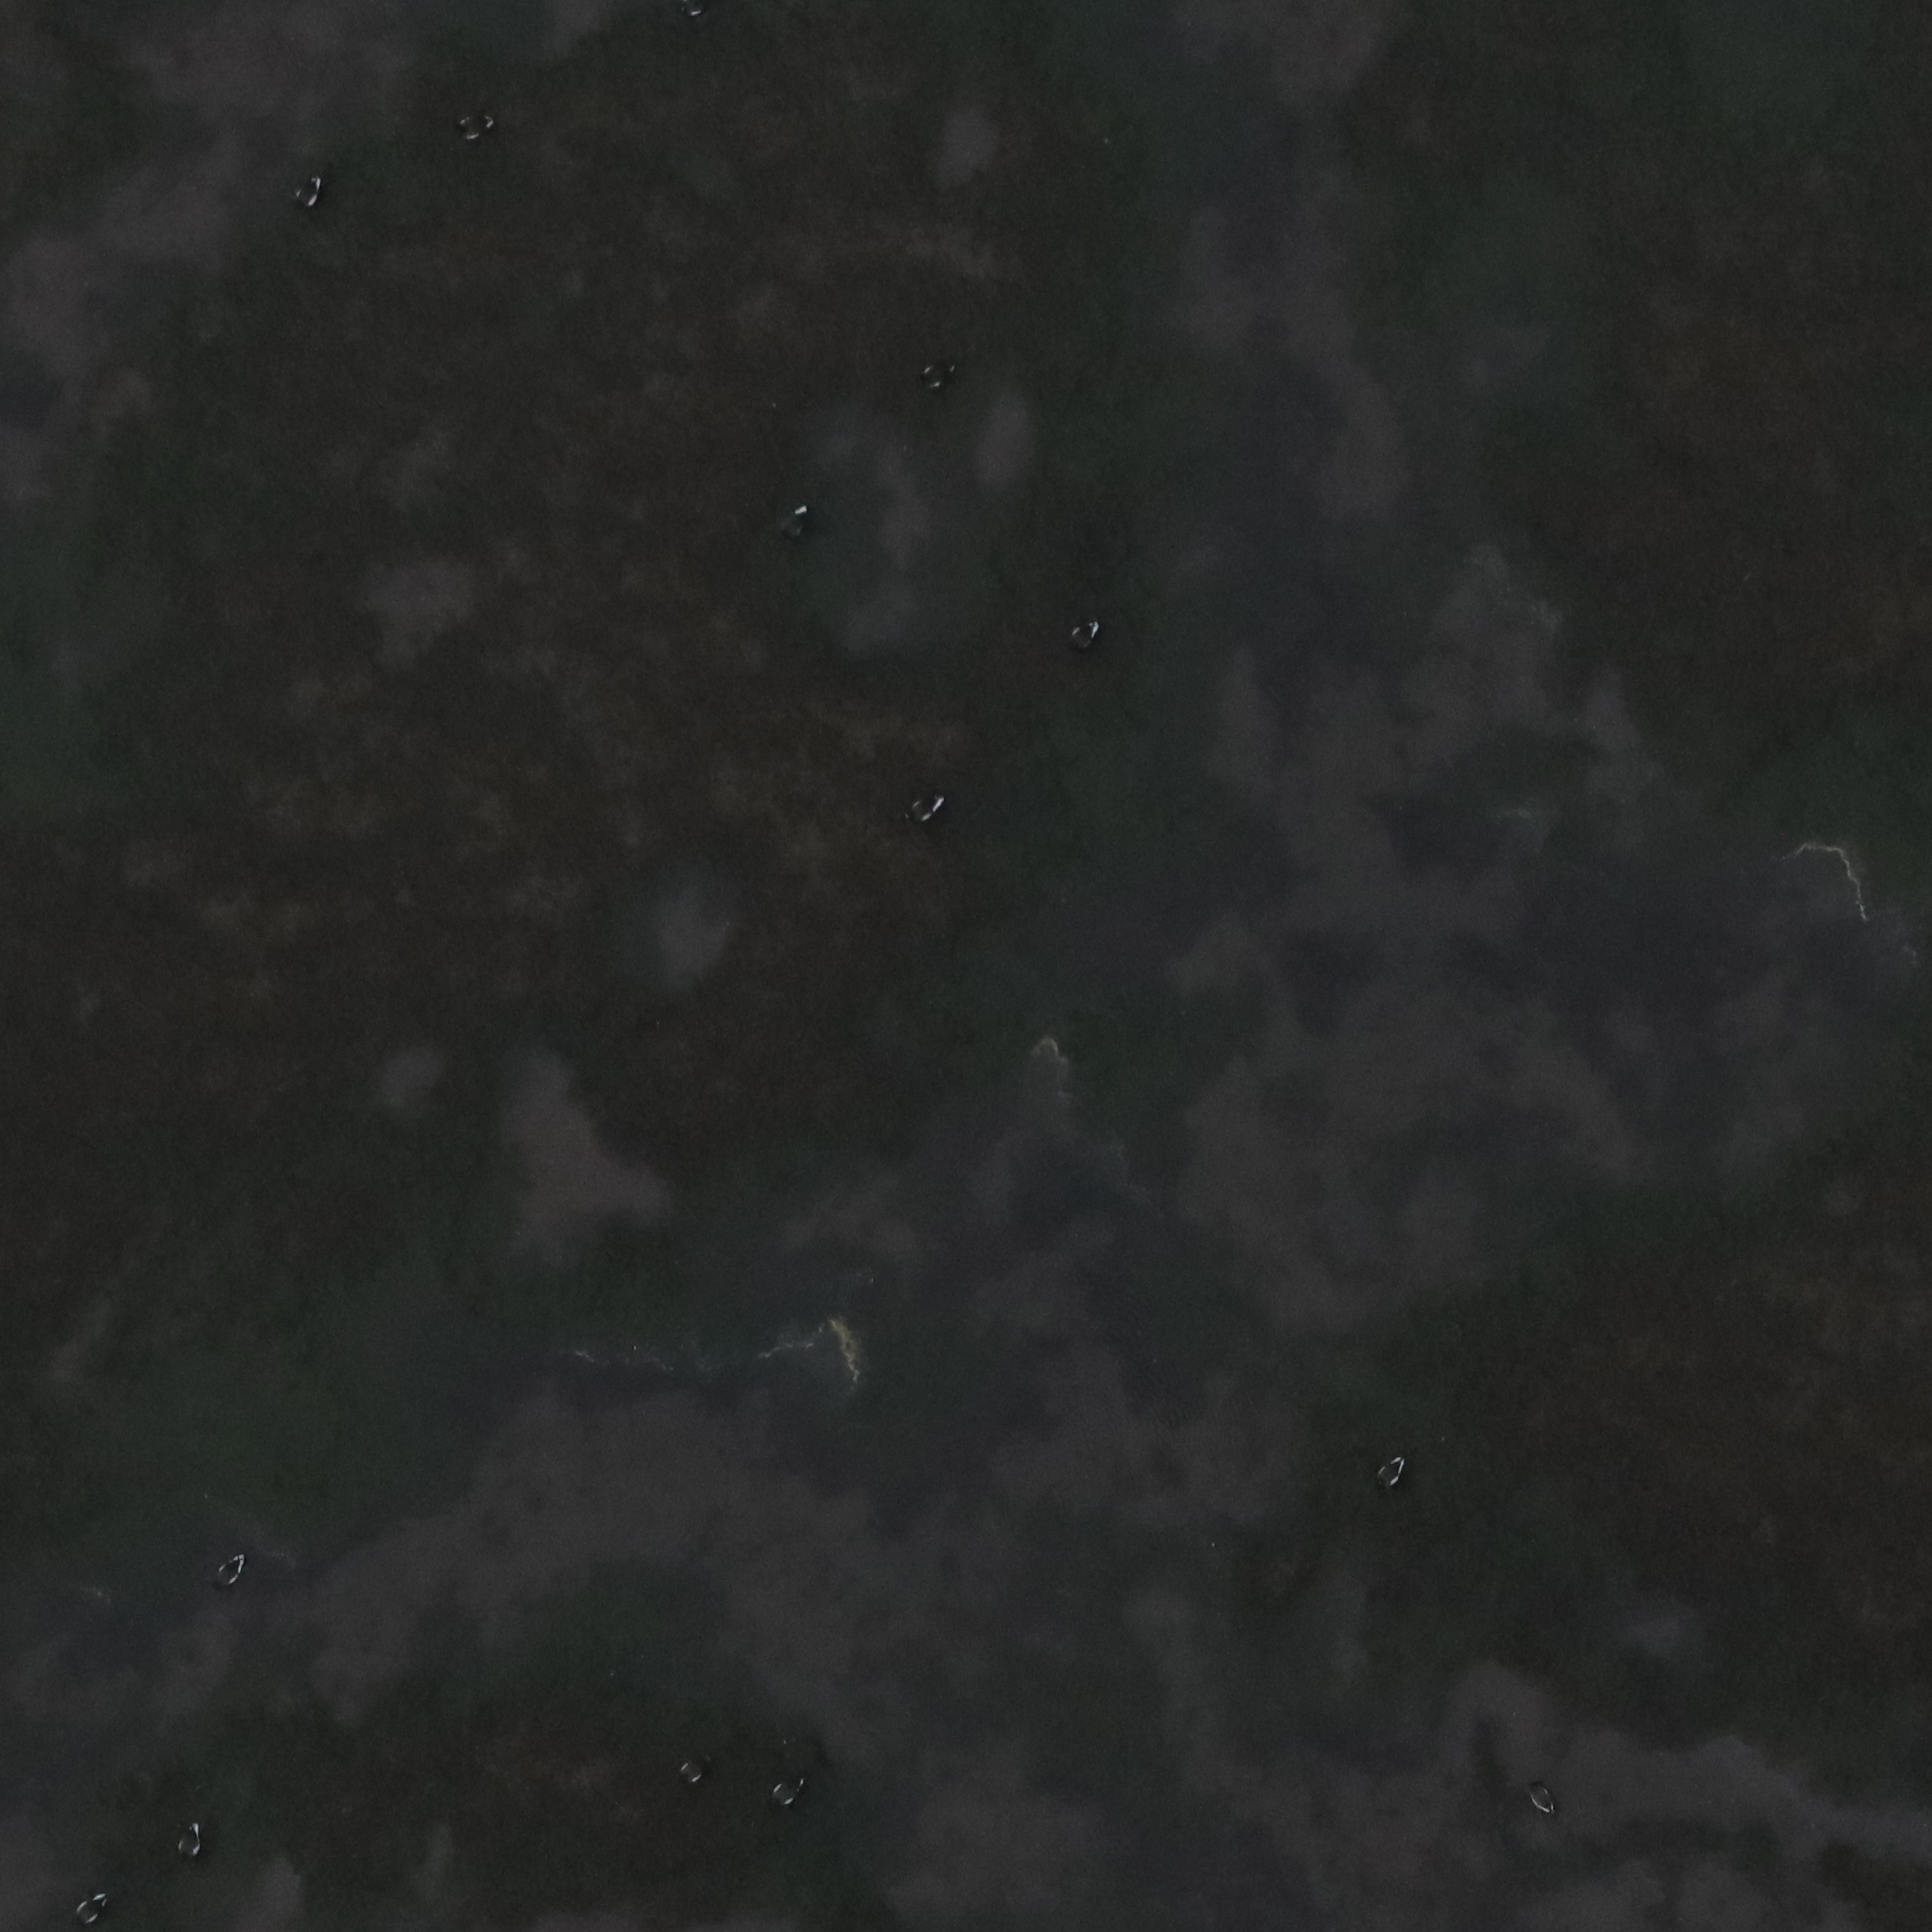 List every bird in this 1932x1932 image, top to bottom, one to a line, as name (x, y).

brant (696, 6)
brant (473, 126)
brant (306, 186)
brant (934, 373)
brant (795, 525)
brant (1085, 635)
brant (925, 808)
brant (1390, 1472)
brant (231, 1571)
brant (689, 1771)
brant (787, 1790)
brant (1541, 1797)
brant (188, 1841)
brant (89, 1908)